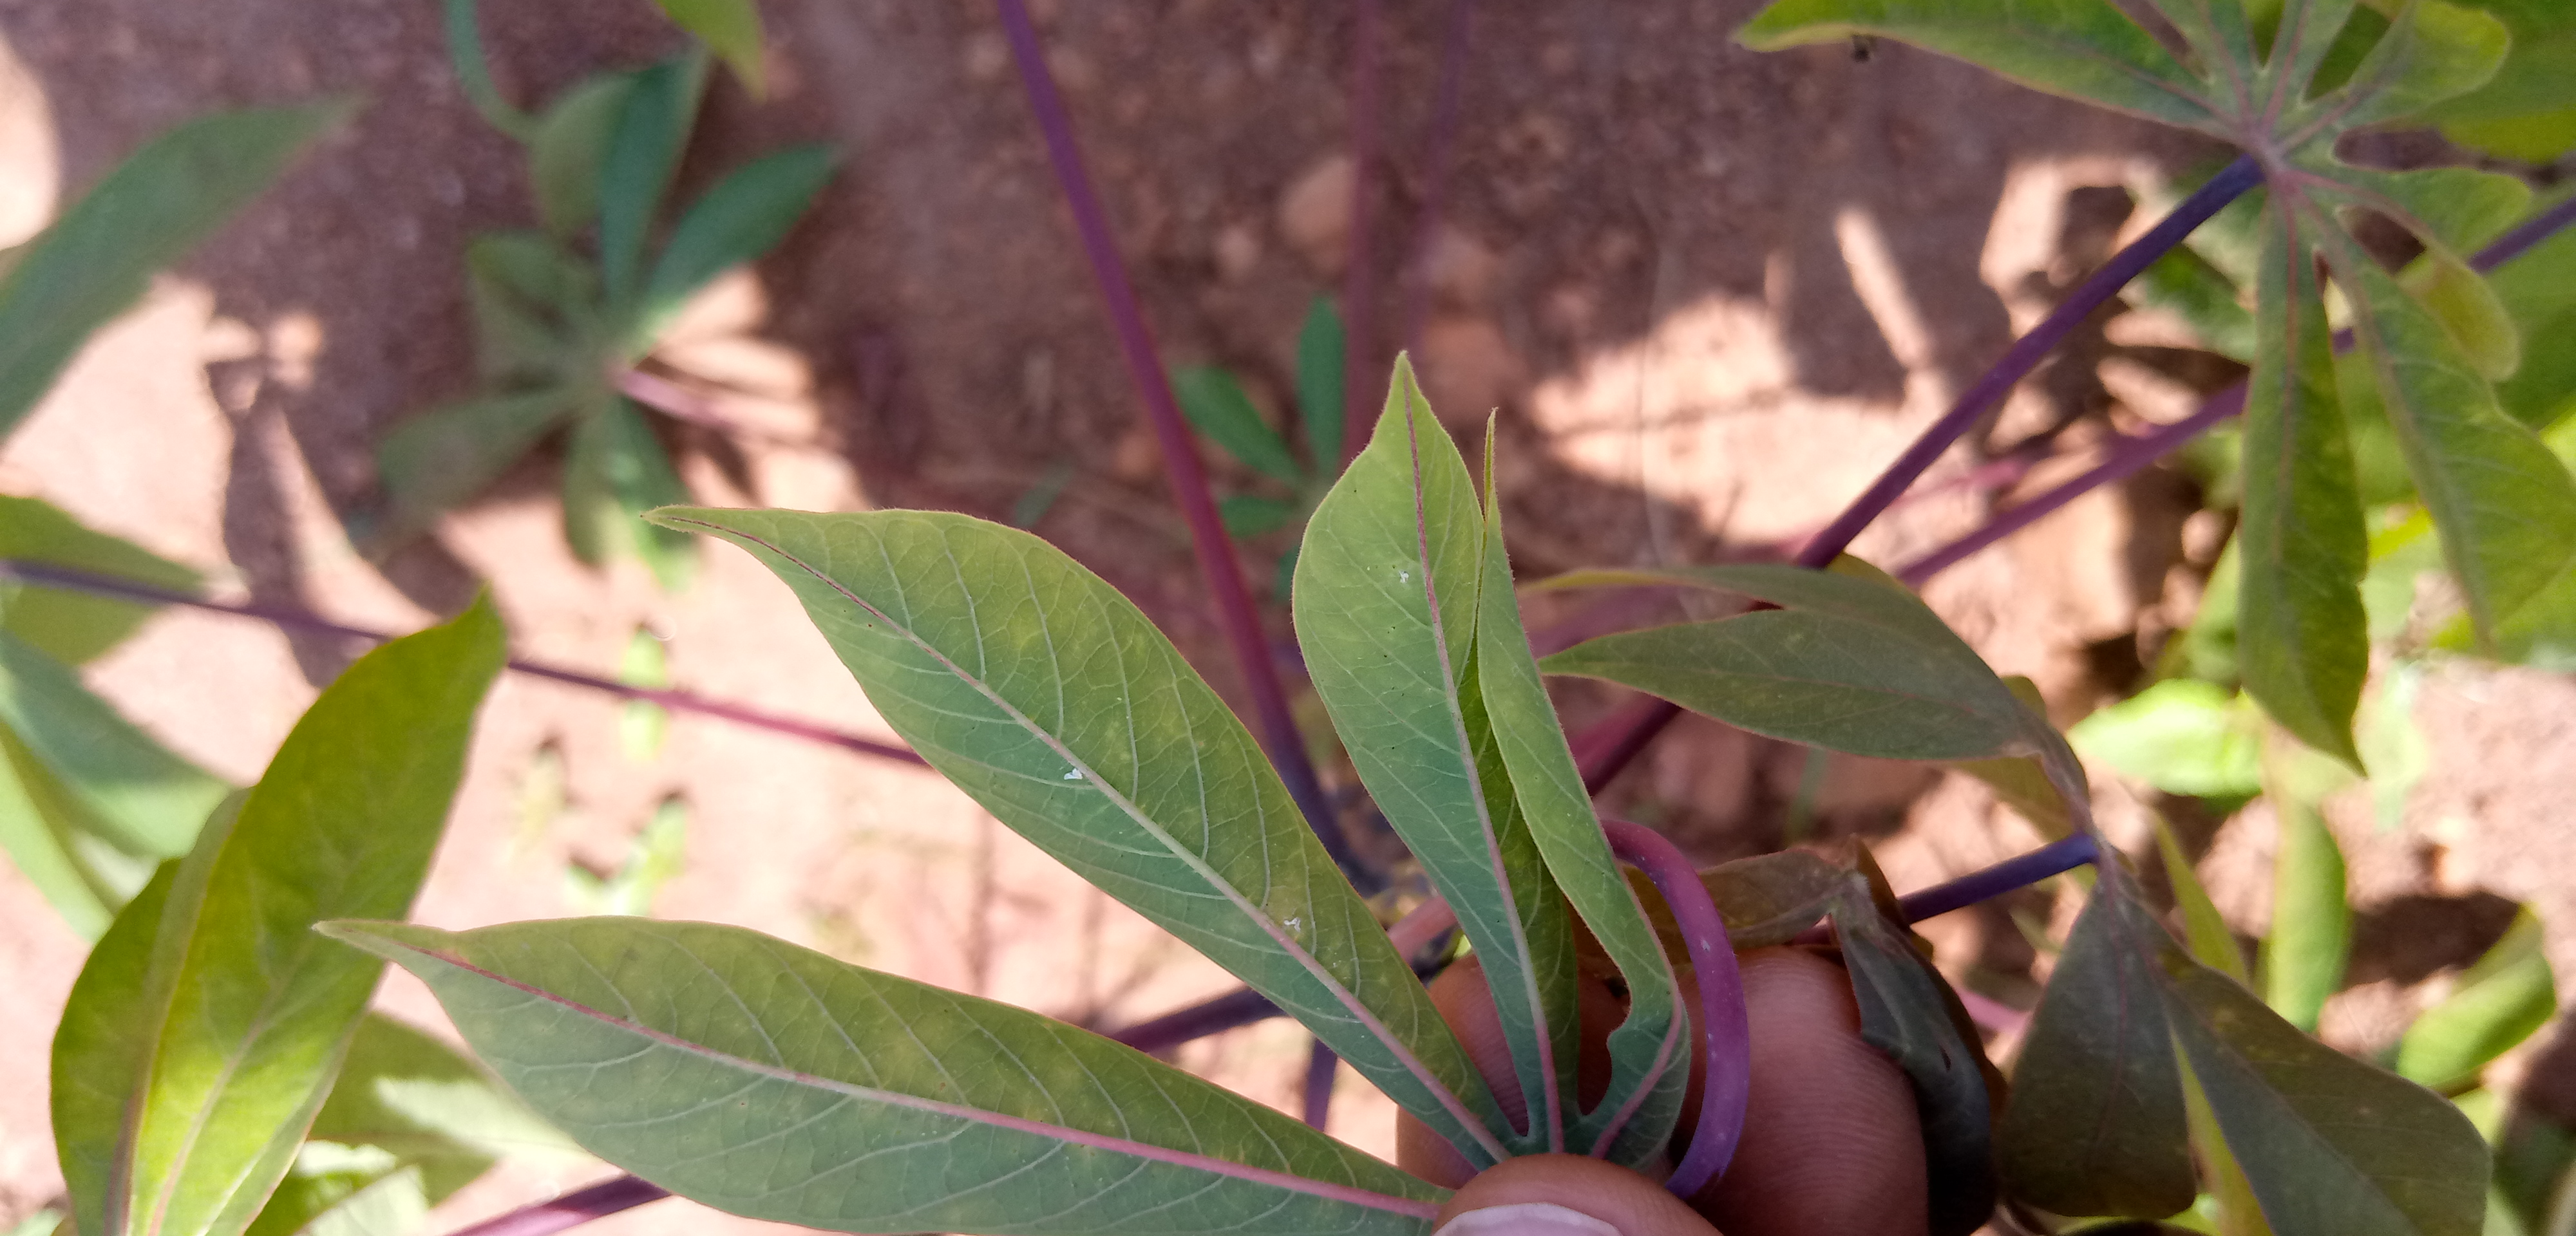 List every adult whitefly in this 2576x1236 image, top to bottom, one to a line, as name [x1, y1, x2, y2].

whitefly [1049, 748, 1088, 794]
whitefly [1285, 904, 1308, 947]